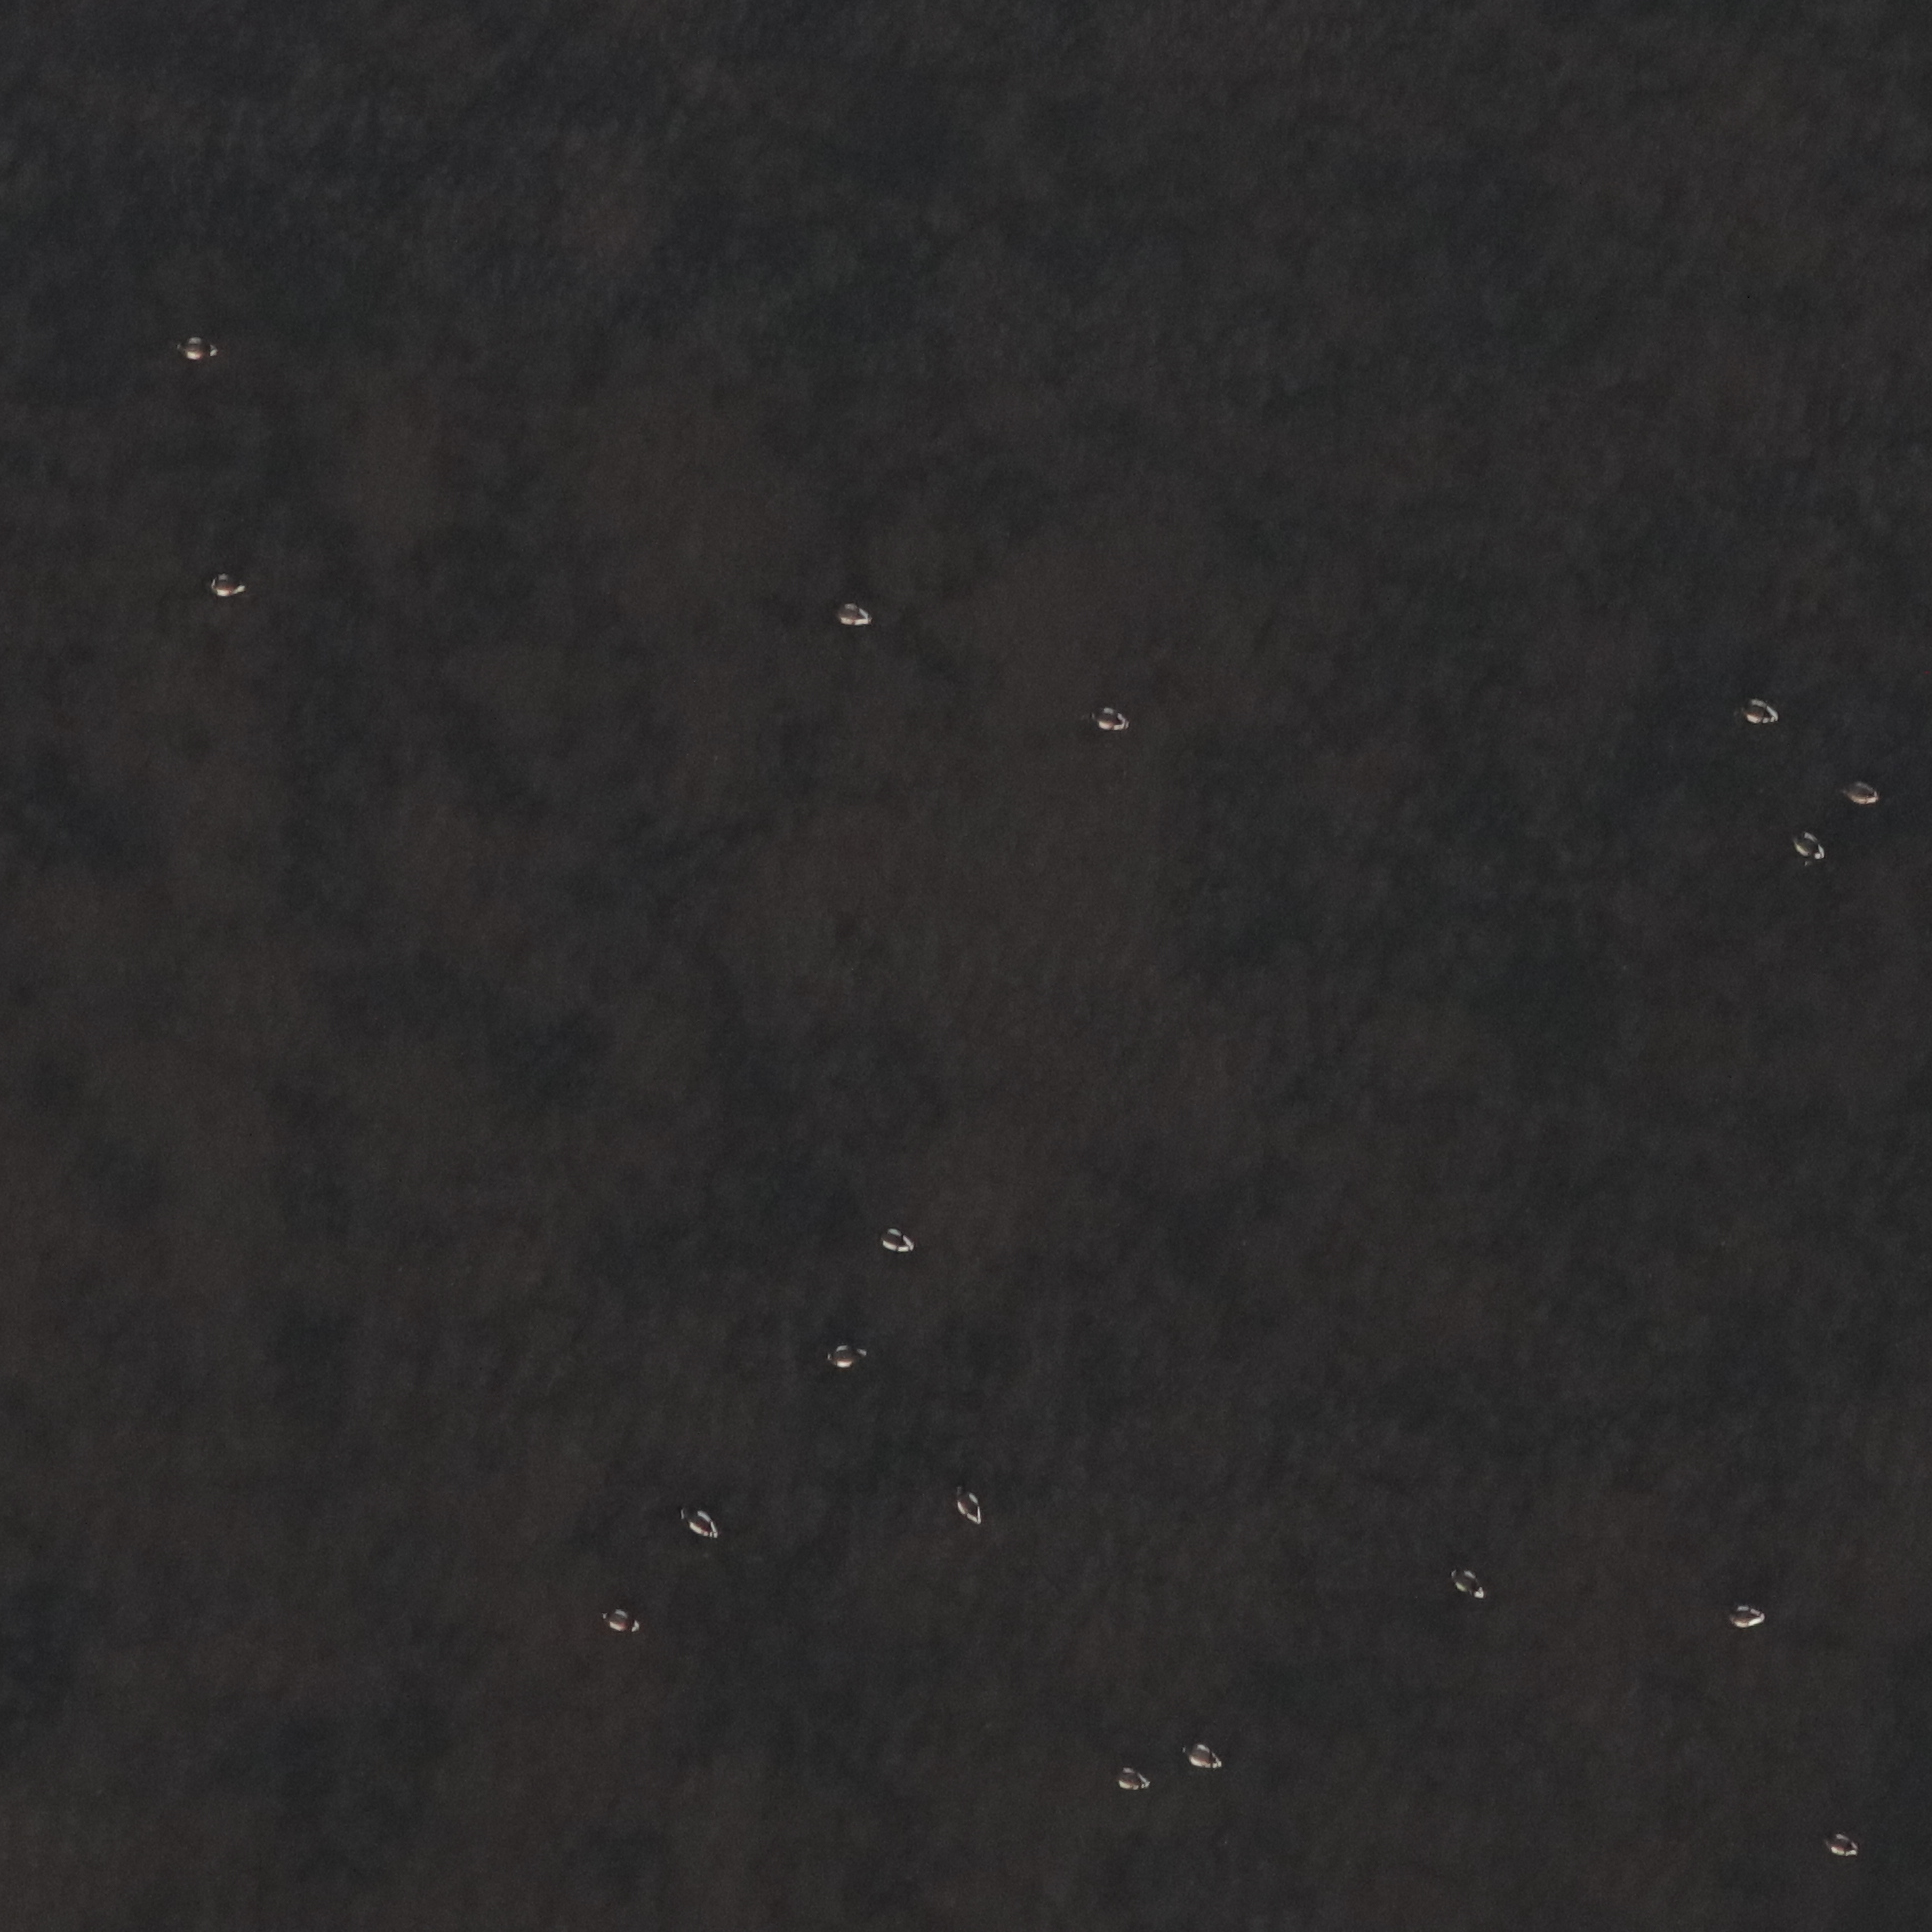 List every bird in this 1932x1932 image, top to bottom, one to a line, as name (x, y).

brant (197, 348)
brant (226, 584)
brant (852, 614)
brant (1756, 711)
brant (1109, 719)
brant (1862, 791)
brant (1807, 846)
brant (893, 1240)
brant (844, 1354)
brant (967, 1503)
brant (699, 1522)
brant (1468, 1582)
brant (1743, 1615)
brant (621, 1619)
brant (1201, 1756)
brant (1132, 1778)
brant (1841, 1844)